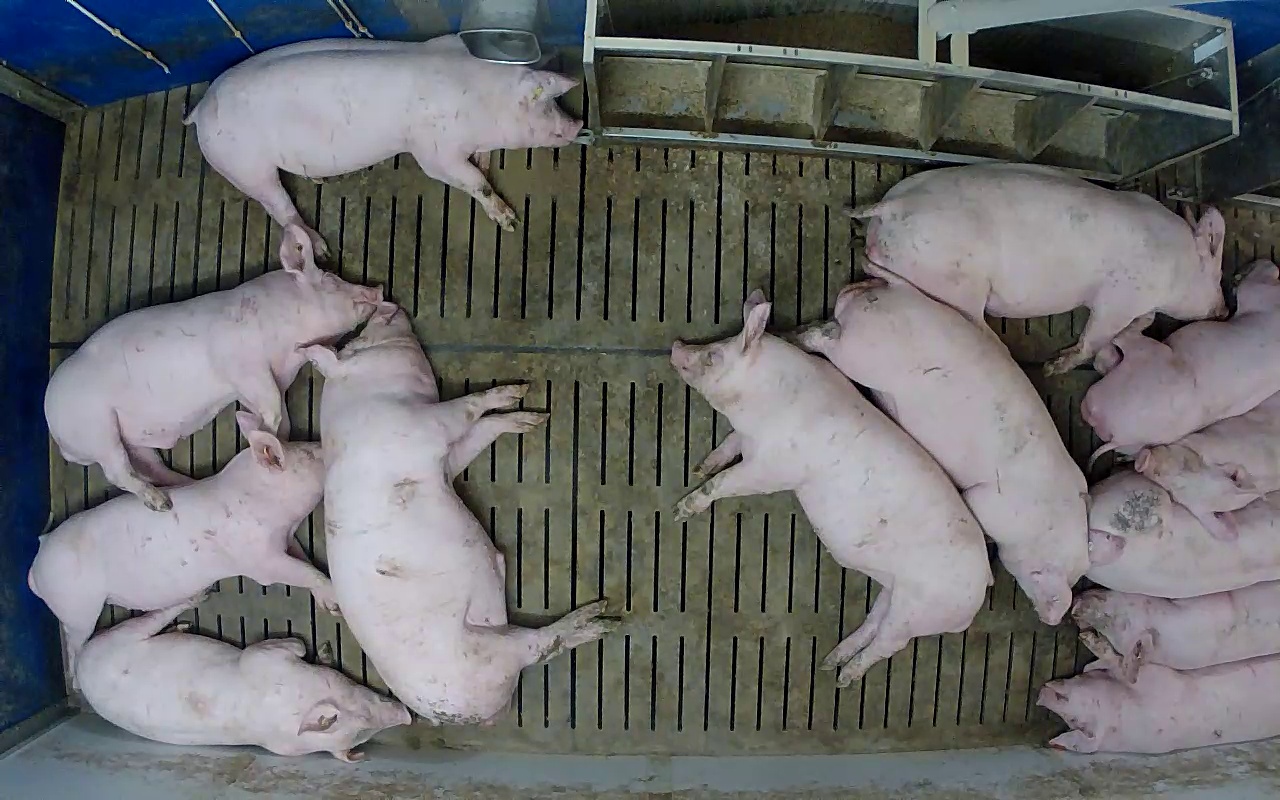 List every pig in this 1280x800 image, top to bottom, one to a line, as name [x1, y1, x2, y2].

pig [179, 33, 586, 259]
pig [842, 161, 1234, 374]
pig [43, 225, 385, 511]
pig [1078, 256, 1278, 473]
pig [775, 257, 1127, 627]
pig [670, 288, 993, 691]
pig [292, 303, 625, 731]
pig [1131, 390, 1277, 542]
pig [26, 410, 344, 685]
pig [1079, 471, 1279, 597]
pig [1069, 583, 1278, 686]
pig [73, 590, 411, 765]
pig [1036, 630, 1278, 756]